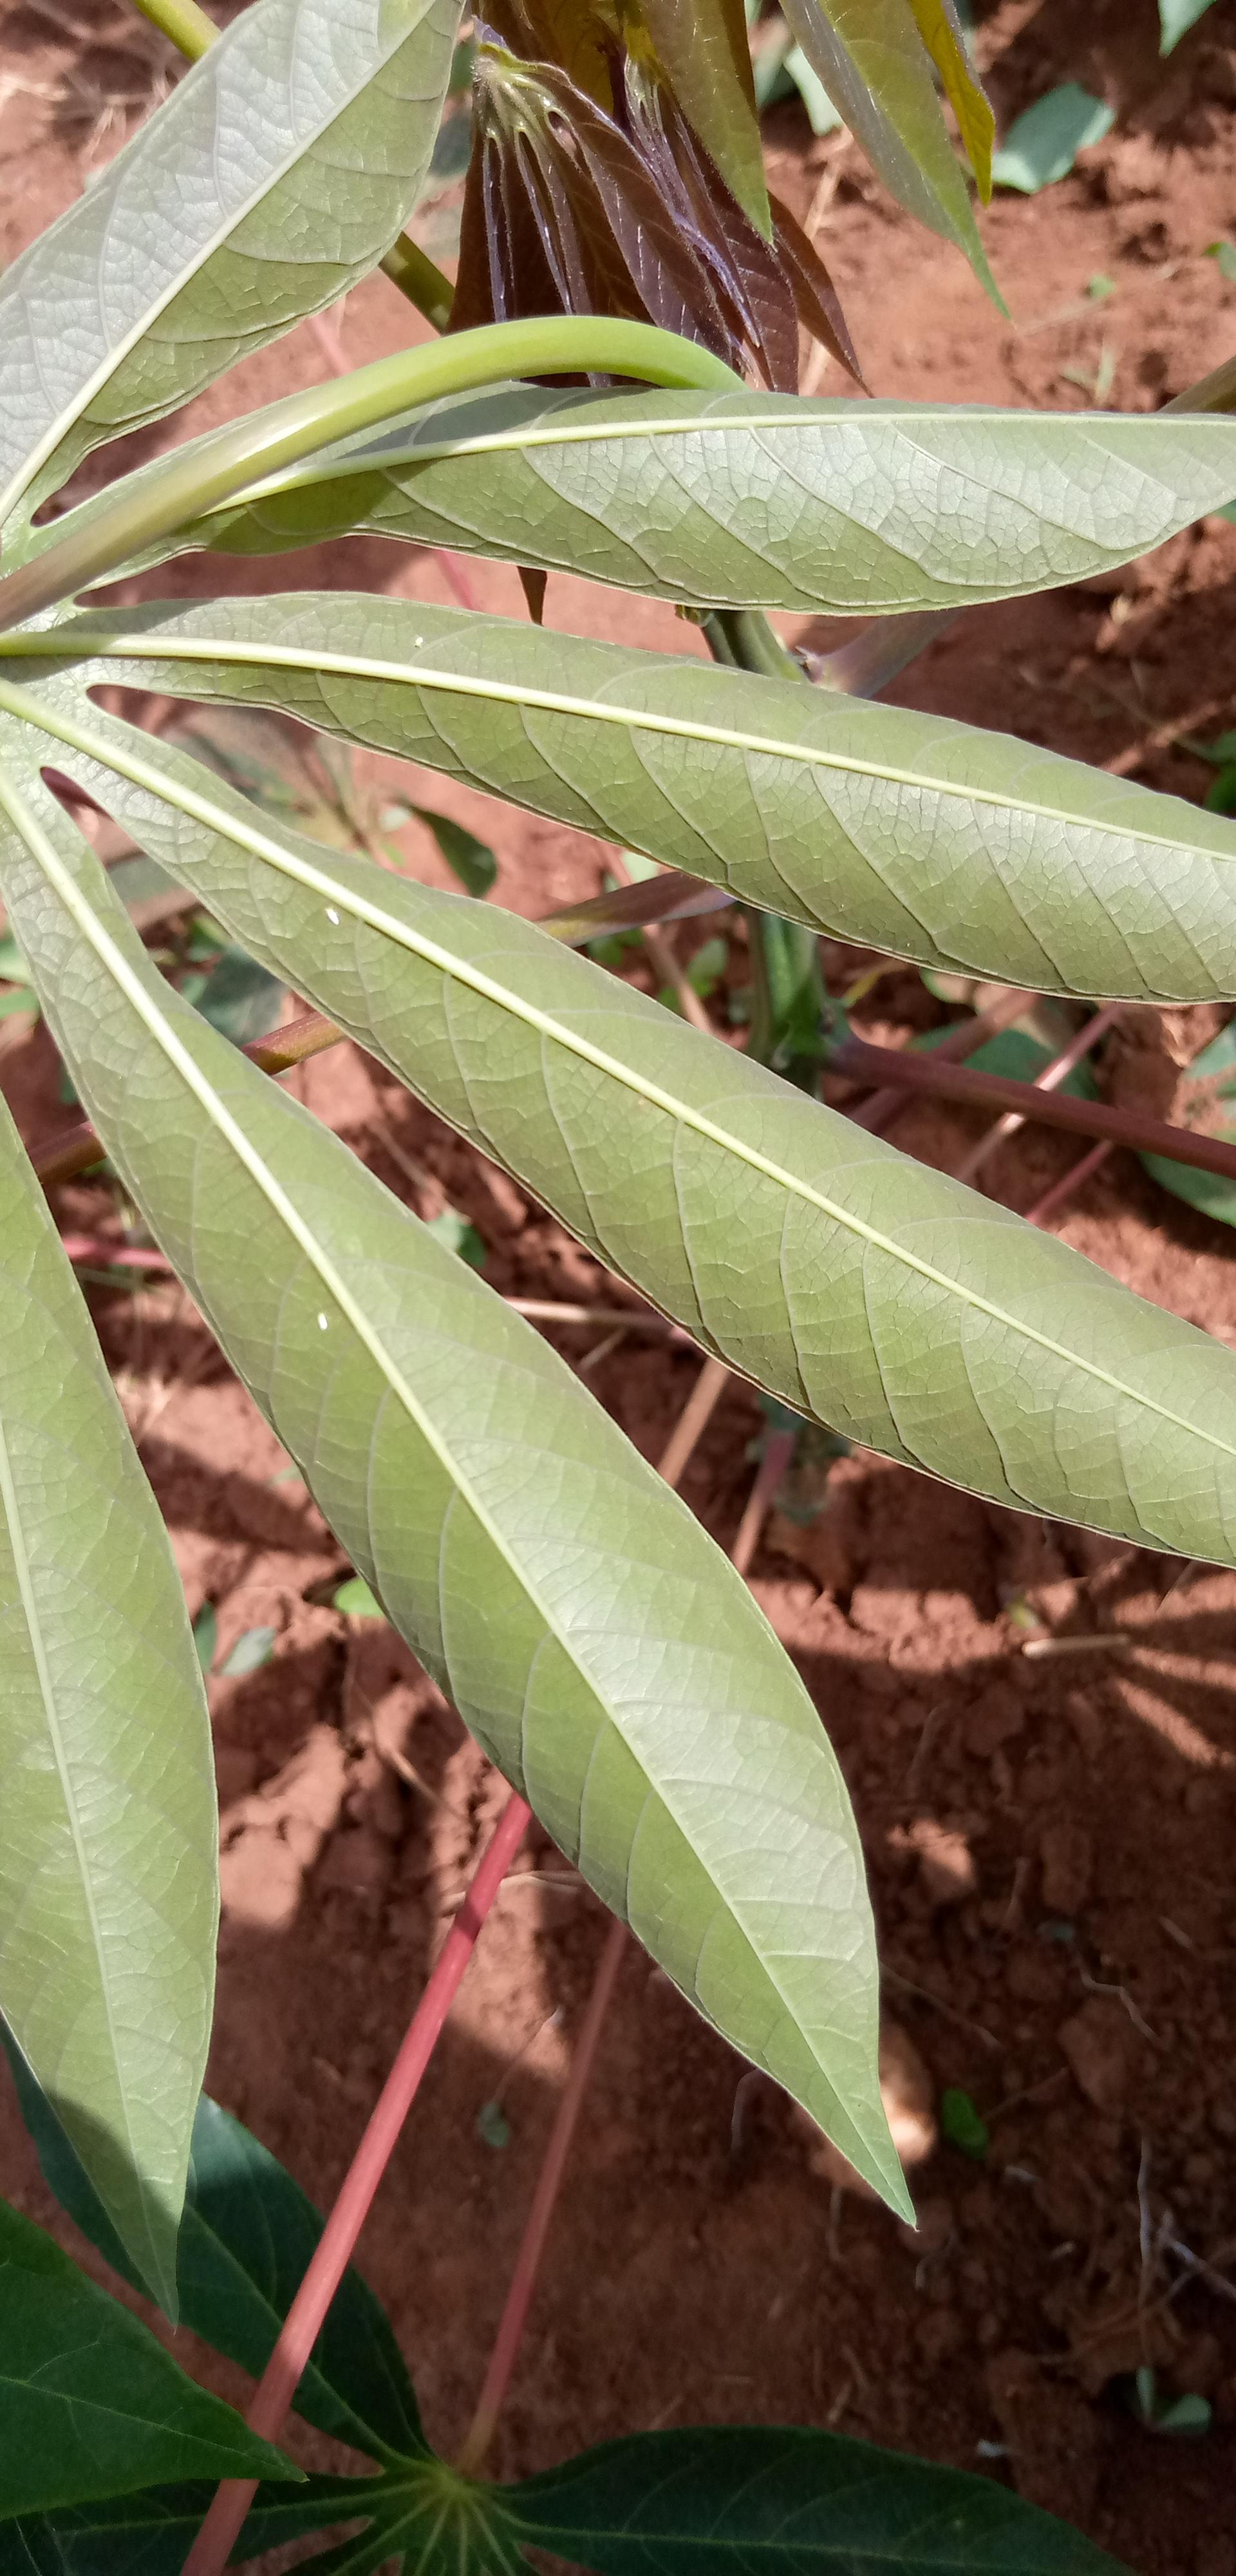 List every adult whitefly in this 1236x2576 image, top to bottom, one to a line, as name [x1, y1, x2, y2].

whitefly [391, 610, 440, 674]
whitefly [308, 894, 360, 947]
whitefly [296, 1295, 364, 1359]